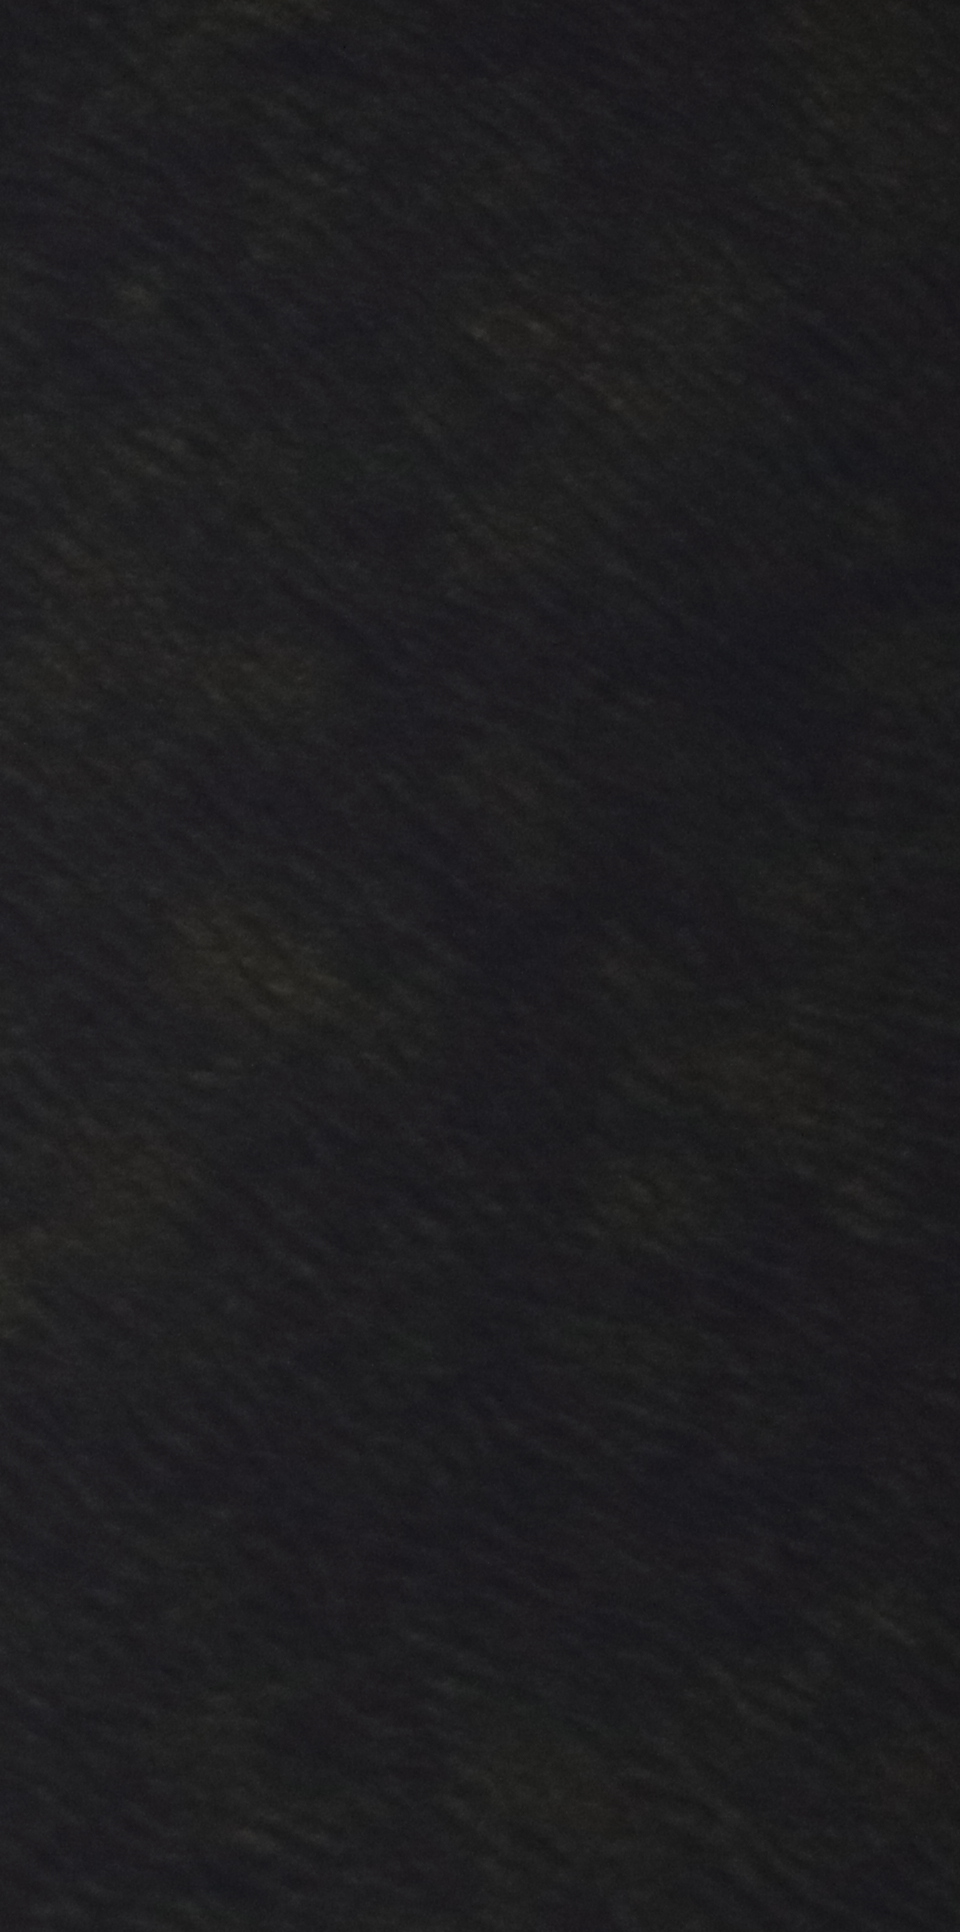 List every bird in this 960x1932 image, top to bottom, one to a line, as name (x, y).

None